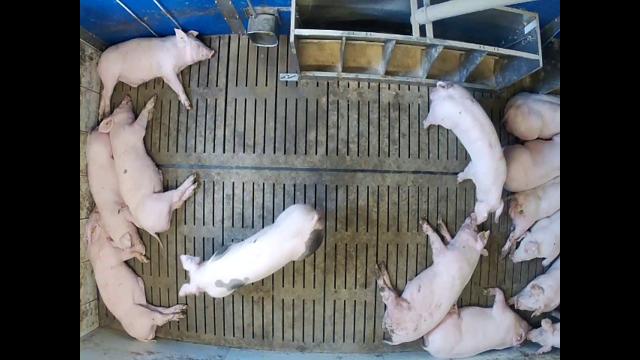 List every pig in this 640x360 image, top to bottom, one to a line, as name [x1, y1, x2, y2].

pig [97, 27, 217, 120]
pig [422, 80, 507, 226]
pig [501, 92, 559, 141]
pig [101, 94, 198, 246]
pig [86, 126, 148, 255]
pig [502, 134, 560, 192]
pig [499, 176, 560, 260]
pig [178, 202, 327, 302]
pig [84, 204, 189, 341]
pig [510, 210, 560, 268]
pig [373, 211, 491, 346]
pig [507, 258, 561, 318]
pig [421, 287, 533, 358]
pig [525, 318, 560, 355]